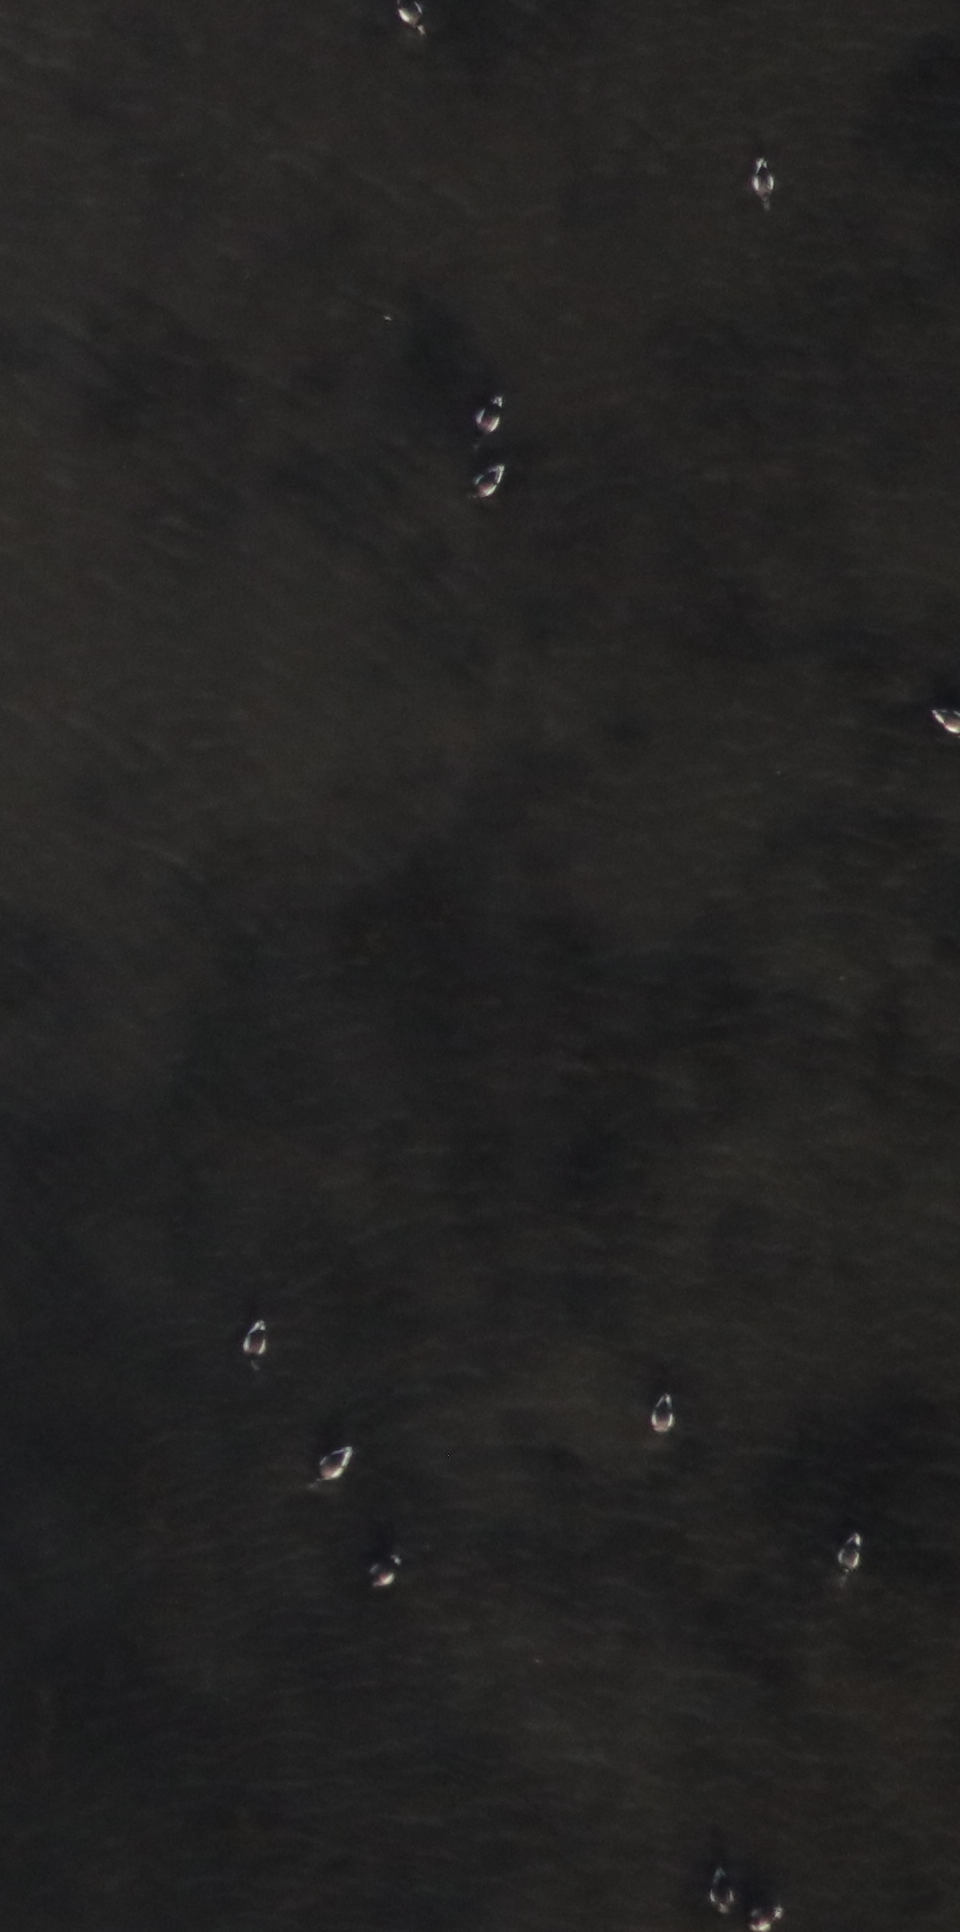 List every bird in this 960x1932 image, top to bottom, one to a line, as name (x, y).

brant (410, 12)
brant (762, 182)
brant (487, 418)
brant (487, 482)
brant (949, 718)
brant (255, 1344)
brant (662, 1418)
brant (330, 1465)
brant (848, 1556)
brant (385, 1571)
brant (721, 1891)
brant (764, 1918)